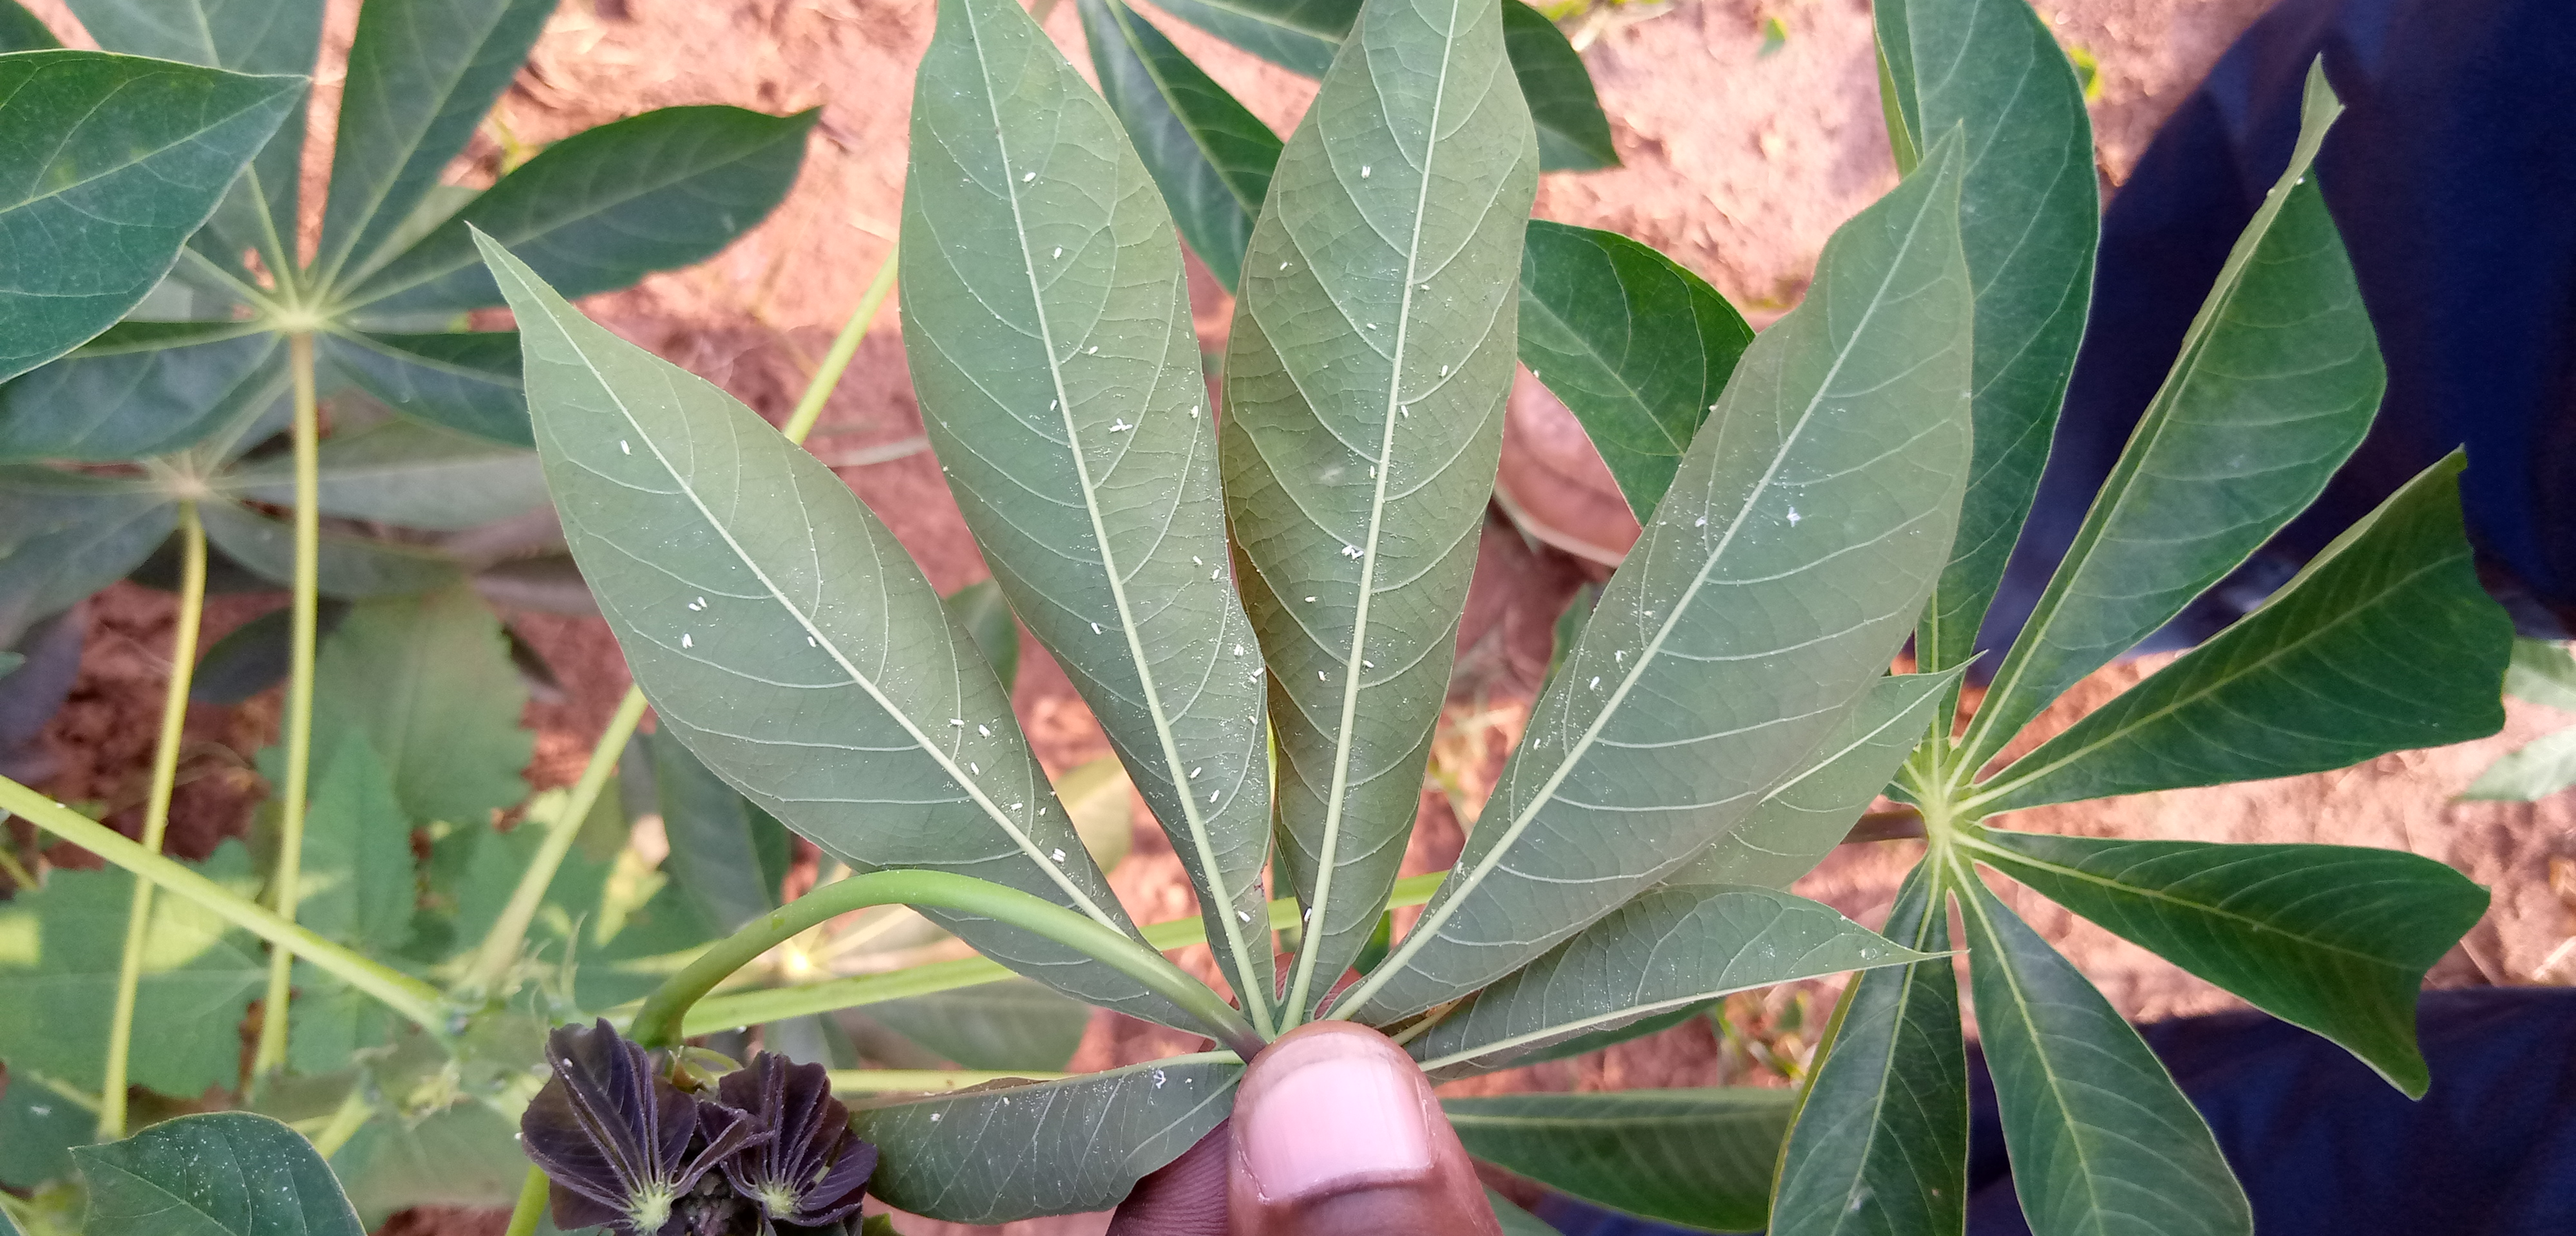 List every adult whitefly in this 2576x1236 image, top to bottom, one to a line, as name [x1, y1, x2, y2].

whitefly [1360, 164, 1371, 182]
whitefly [1021, 171, 1039, 187]
whitefly [2295, 177, 2306, 185]
whitefly [1051, 245, 1065, 261]
whitefly [1276, 261, 1293, 275]
whitefly [1417, 283, 1432, 292]
whitefly [1365, 321, 1378, 332]
whitefly [1086, 342, 1099, 356]
whitefly [1437, 364, 1450, 379]
whitefly [1531, 367, 1541, 380]
whitefly [1045, 397, 1062, 414]
whitefly [1707, 402, 1718, 415]
whitefly [1189, 402, 1199, 421]
whitefly [1397, 402, 1410, 420]
whitefly [1121, 422, 1136, 431]
whitefly [1108, 424, 1124, 433]
whitefly [618, 438, 633, 456]
whitefly [1367, 462, 1379, 480]
whitefly [941, 464, 950, 474]
whitefly [1784, 505, 1802, 529]
whitefly [1692, 514, 1708, 528]
whitefly [1340, 544, 1354, 557]
whitefly [1350, 548, 1364, 559]
whitefly [1191, 554, 1204, 566]
whitefly [1211, 566, 1221, 582]
whitefly [696, 595, 708, 608]
whitefly [1302, 595, 1317, 604]
whitefly [687, 602, 702, 612]
whitefly [1641, 609, 1653, 619]
whitefly [1088, 621, 1103, 635]
whitefly [677, 630, 696, 653]
whitefly [805, 634, 819, 650]
whitefly [1233, 643, 1240, 657]
whitefly [1239, 646, 1245, 657]
whitefly [1613, 649, 1623, 665]
whitefly [1361, 658, 1376, 669]
whitefly [1253, 666, 1265, 677]
whitefly [1316, 669, 1329, 684]
whitefly [1247, 674, 1258, 684]
whitefly [1587, 675, 1602, 692]
whitefly [1246, 715, 1256, 726]
whitefly [945, 716, 967, 728]
whitefly [978, 724, 992, 740]
whitefly [1531, 736, 1542, 753]
whitefly [969, 761, 981, 778]
whitefly [1189, 765, 1204, 780]
whitefly [1209, 788, 1220, 805]
whitefly [1047, 789, 1057, 800]
whitefly [1009, 800, 1024, 811]
whitefly [1037, 806, 1046, 817]
whitefly [1052, 847, 1066, 857]
whitefly [1052, 853, 1065, 863]
whitefly [1455, 860, 1464, 876]
whitefly [1303, 906, 1312, 924]
whitefly [1236, 908, 1251, 924]
whitefly [561, 1055, 574, 1069]
whitefly [1150, 1067, 1167, 1092]
whitefly [563, 1072, 573, 1081]
whitefly [1184, 1076, 1193, 1085]
whitefly [1001, 1095, 1013, 1106]
whitefly [929, 1110, 941, 1123]
whitefly [514, 1130, 522, 1142]